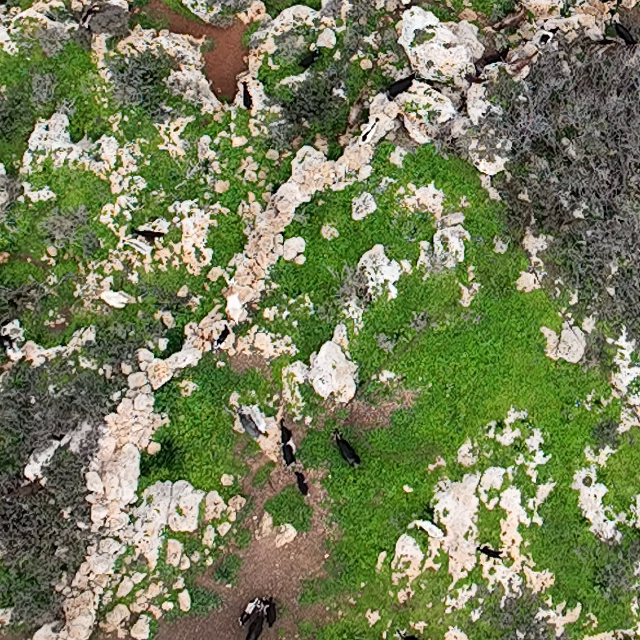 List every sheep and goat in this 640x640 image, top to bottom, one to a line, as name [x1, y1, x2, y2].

goat [395, 0, 412, 5]
goat [481, 3, 528, 36]
goat [613, 23, 637, 55]
goat [531, 26, 561, 47]
goat [509, 47, 542, 77]
goat [473, 48, 509, 70]
goat [296, 51, 321, 70]
goat [384, 71, 419, 102]
goat [462, 74, 489, 86]
goat [240, 79, 255, 109]
goat [356, 116, 379, 148]
goat [130, 228, 167, 240]
goat [121, 238, 154, 255]
goat [0, 247, 12, 267]
goat [224, 276, 244, 322]
goat [93, 287, 133, 309]
goat [214, 324, 230, 349]
goat [250, 403, 266, 432]
goat [236, 407, 260, 435]
goat [279, 418, 297, 464]
goat [331, 425, 363, 468]
goat [294, 467, 310, 495]
goat [405, 518, 446, 538]
goat [478, 545, 504, 561]
goat [236, 597, 260, 627]
goat [266, 597, 278, 626]
goat [242, 602, 269, 638]
goat [395, 627, 417, 639]